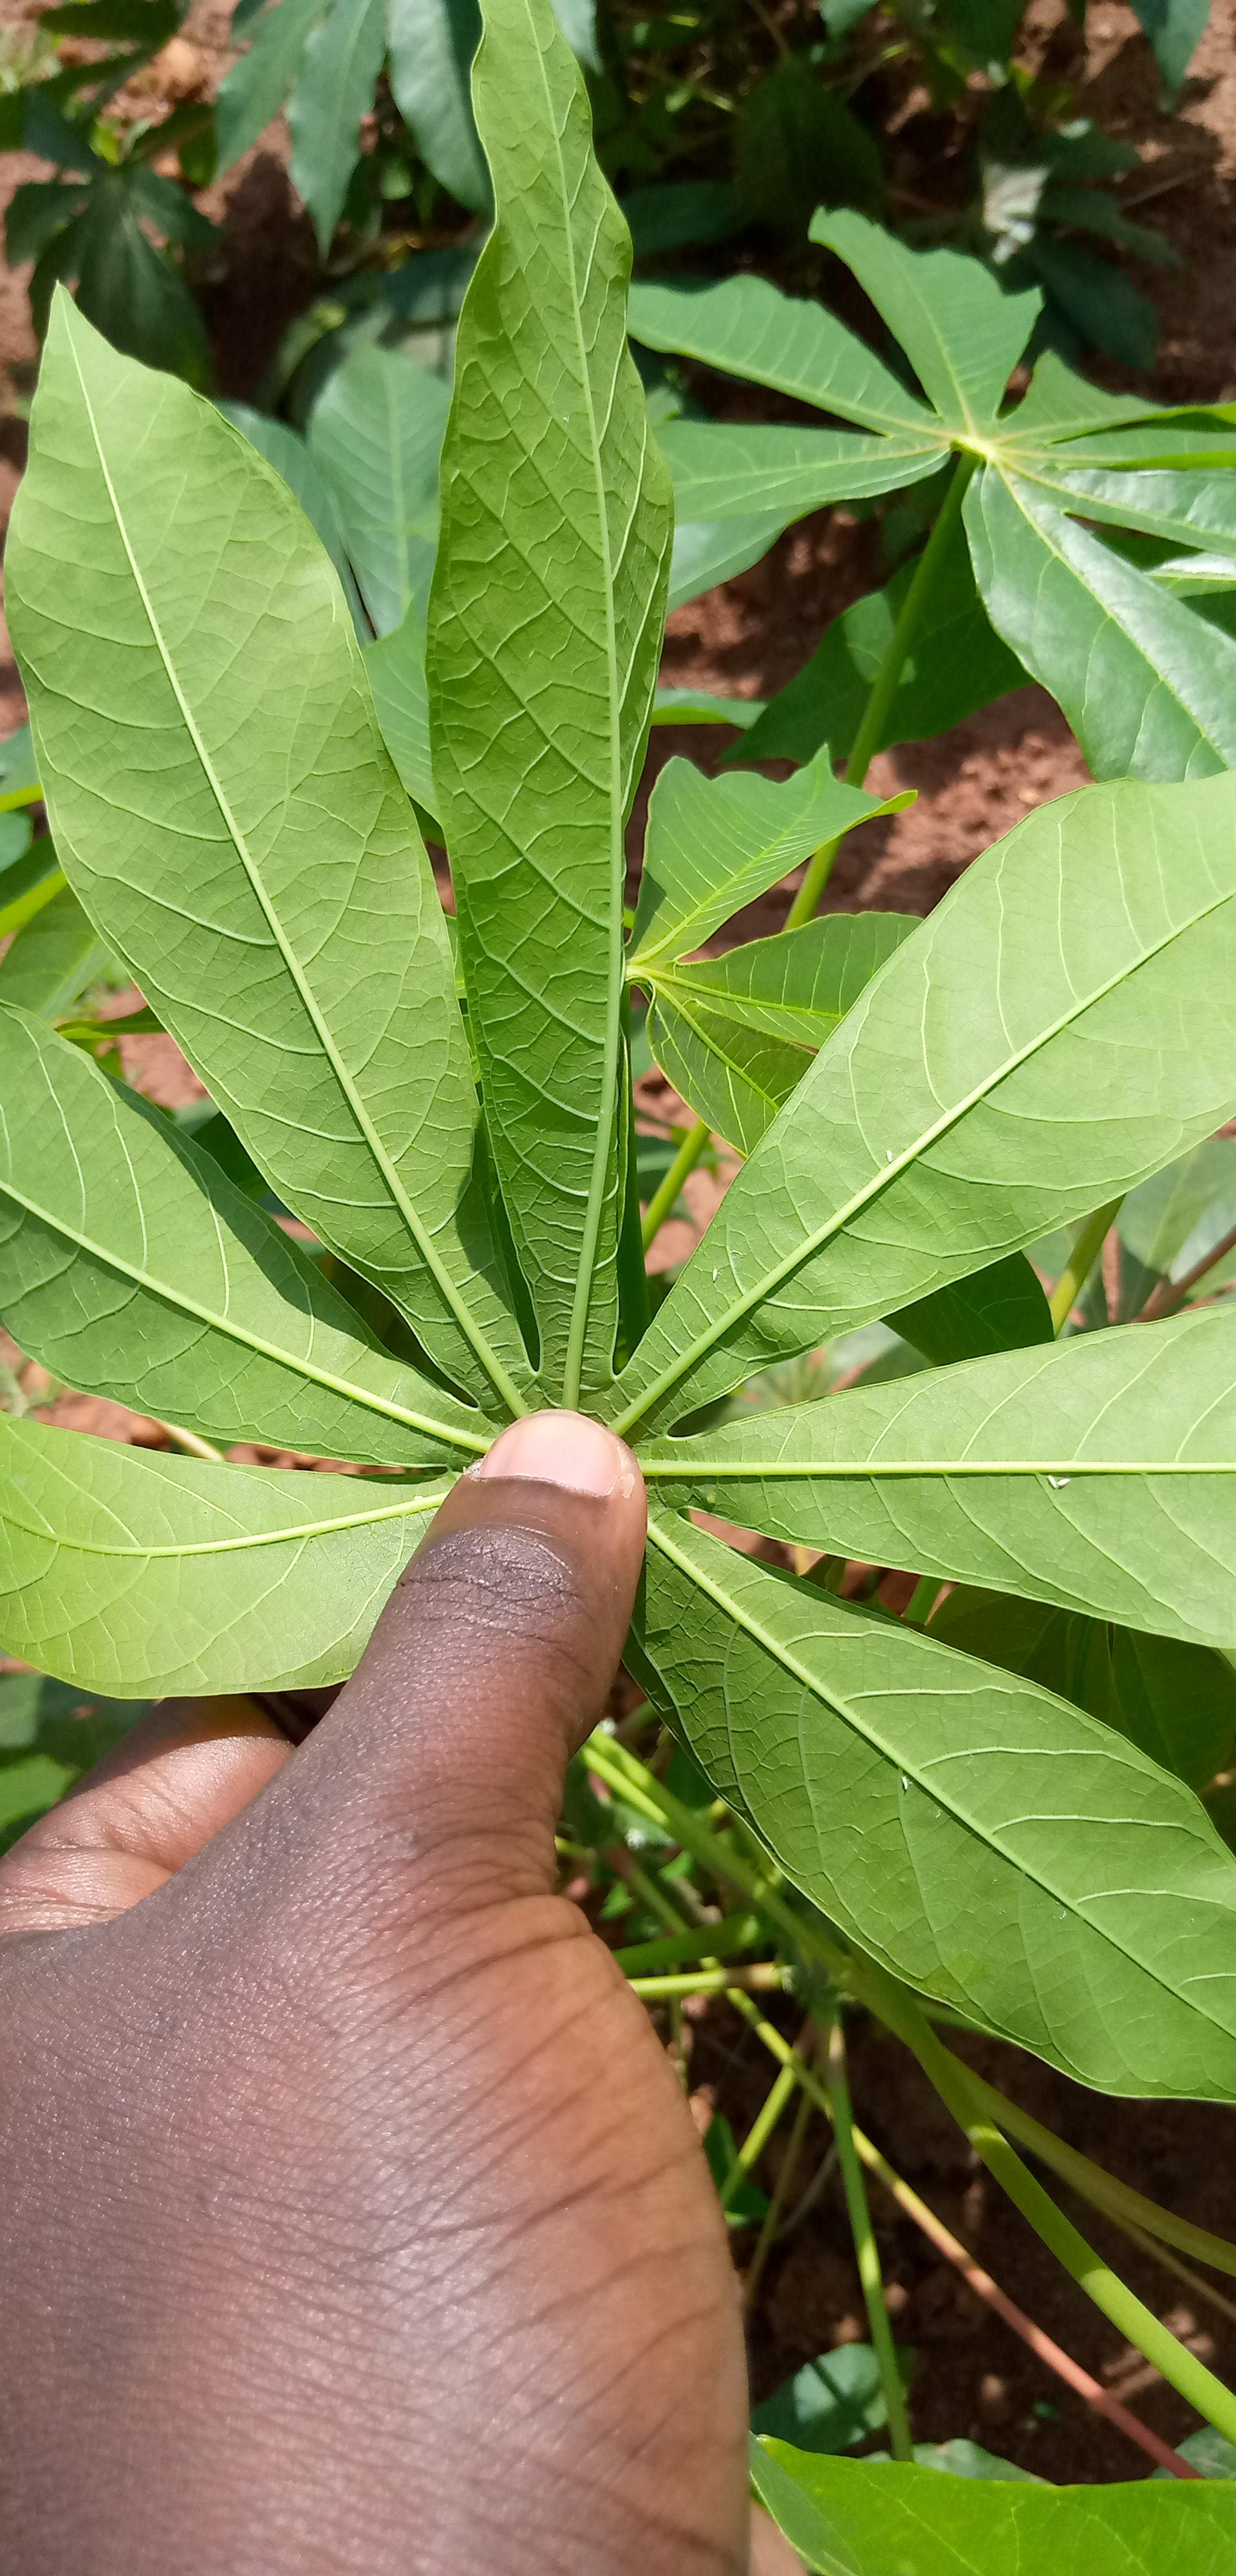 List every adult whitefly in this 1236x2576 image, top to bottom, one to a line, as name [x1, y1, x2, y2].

whitefly [883, 1149, 894, 1164]
whitefly [711, 1267, 718, 1285]
whitefly [1045, 1471, 1056, 1493]
whitefly [1057, 1474, 1070, 1488]
whitefly [899, 1776, 911, 1792]